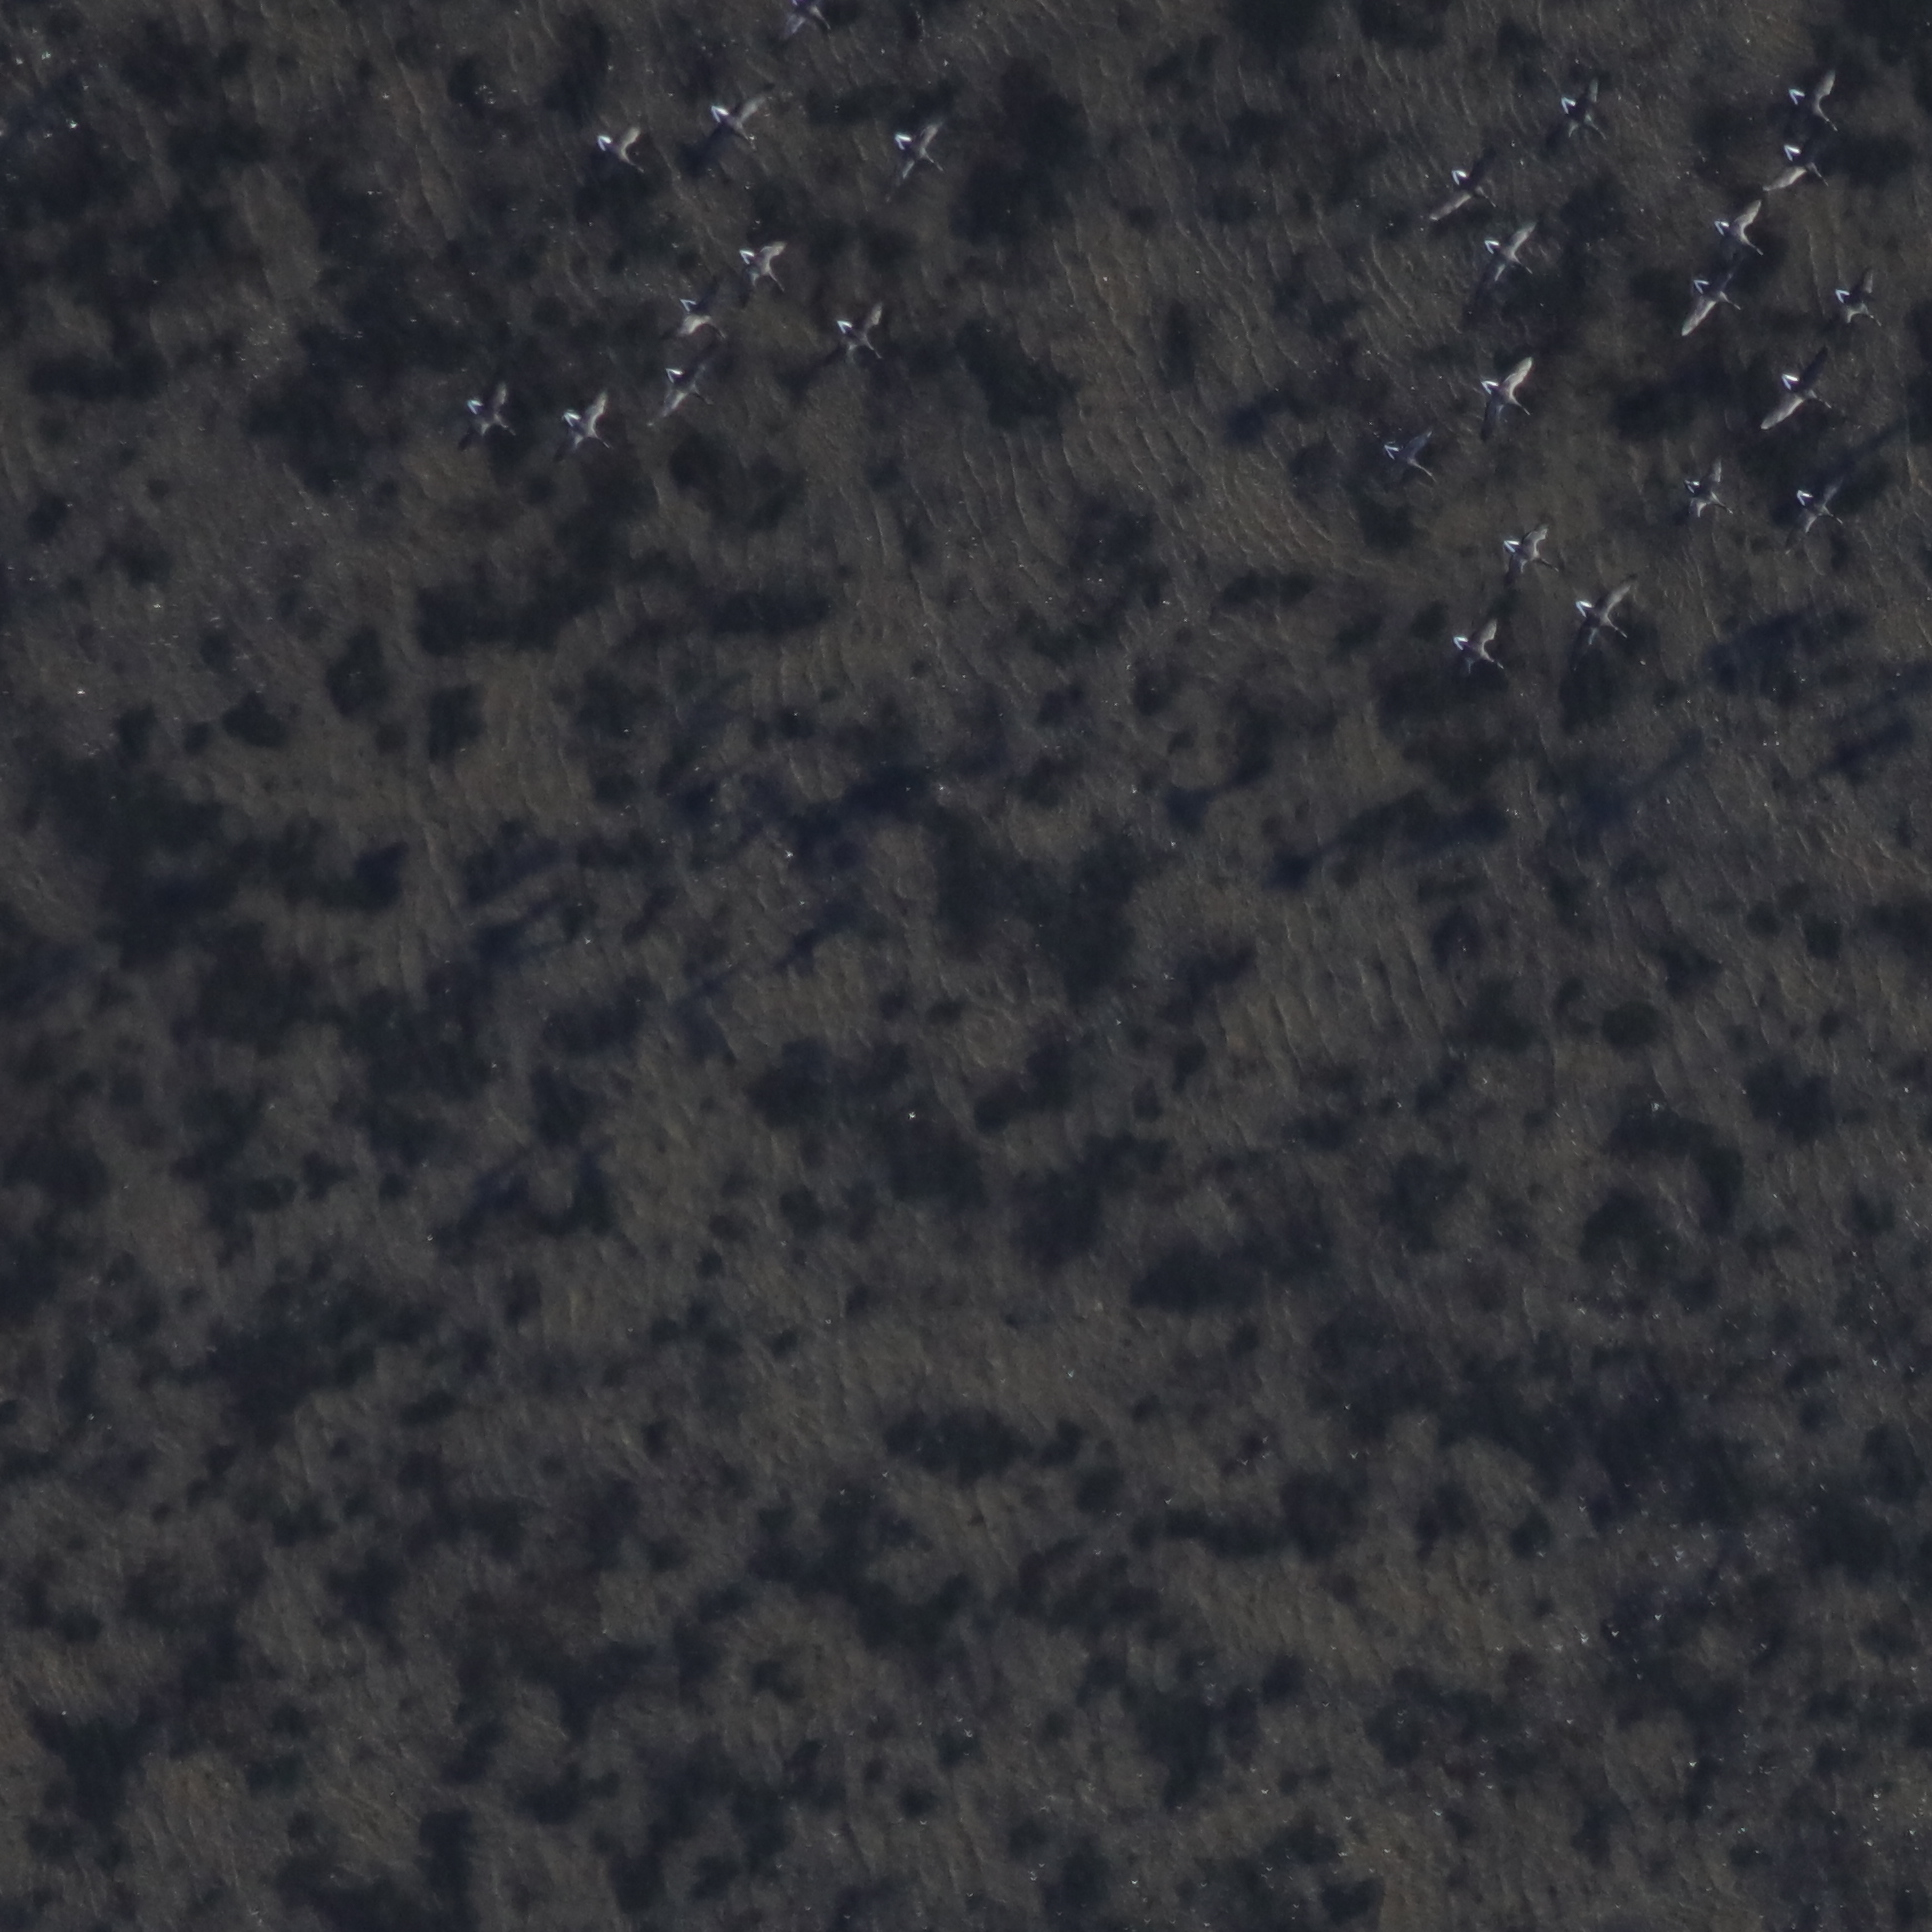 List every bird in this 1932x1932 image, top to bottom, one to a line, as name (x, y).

brant (801, 10)
brant (1808, 105)
brant (1577, 115)
brant (733, 121)
brant (612, 147)
brant (919, 150)
brant (1802, 162)
brant (1467, 183)
brant (1732, 231)
brant (1503, 257)
brant (753, 260)
brant (1711, 294)
brant (1854, 309)
brant (696, 314)
brant (858, 338)
brant (685, 390)
brant (1800, 393)
brant (1501, 396)
brant (491, 414)
brant (583, 430)
brant (1399, 456)
brant (1705, 495)
brant (1818, 511)
brant (1530, 554)
brant (1603, 621)
brant (1474, 653)